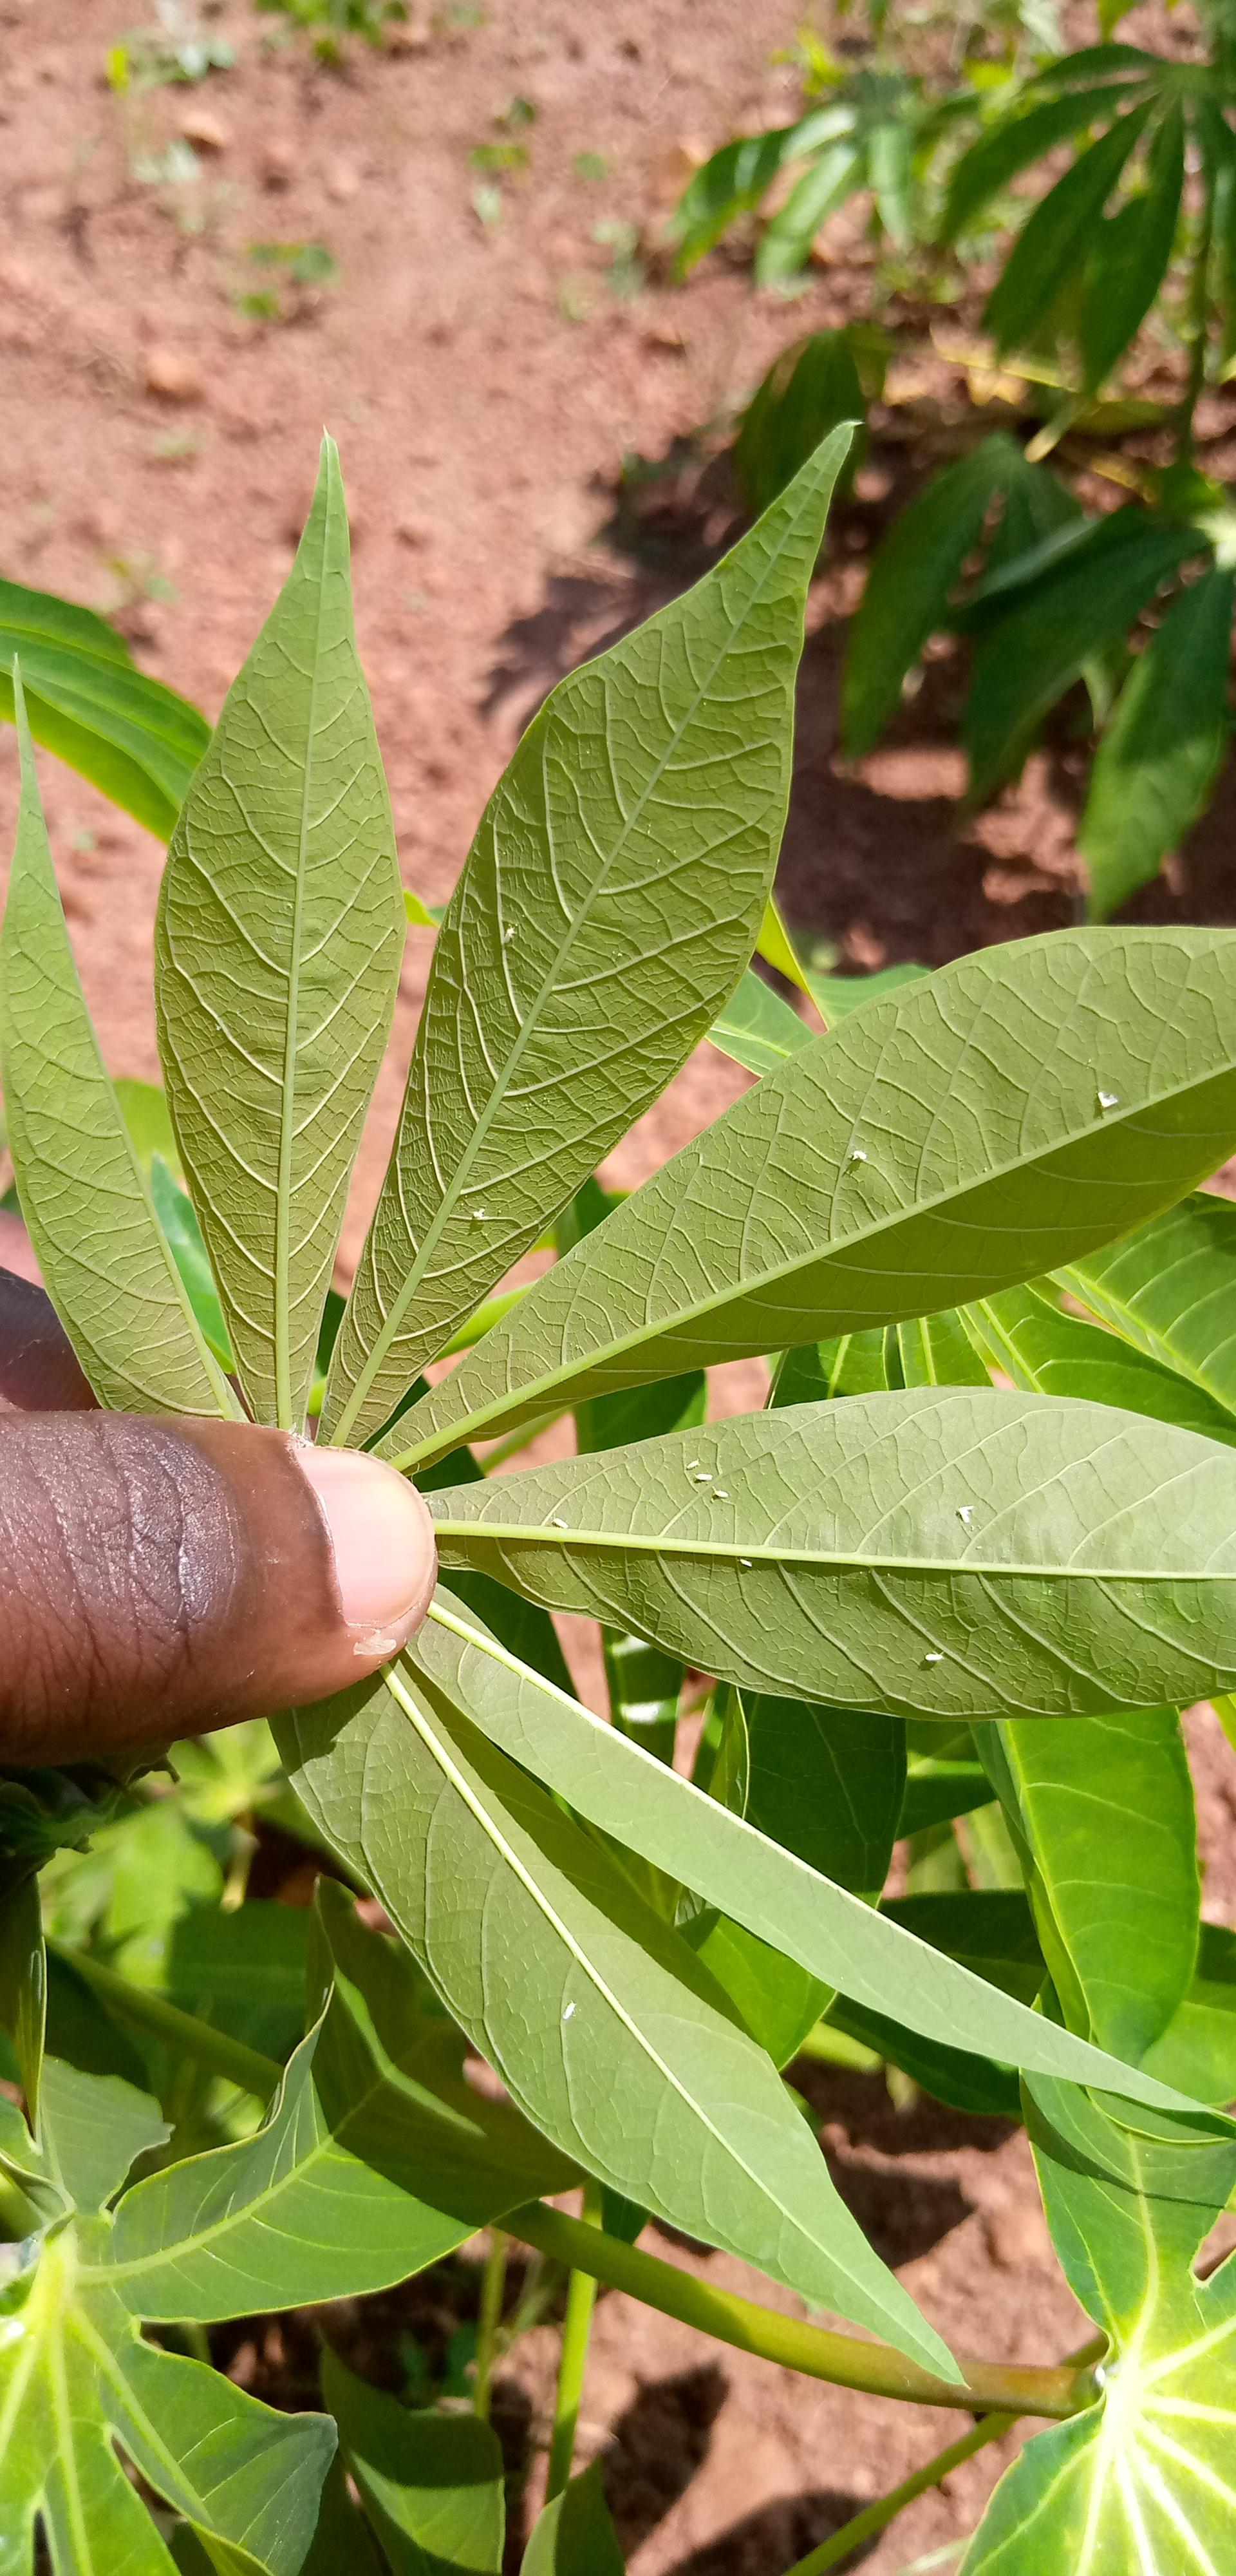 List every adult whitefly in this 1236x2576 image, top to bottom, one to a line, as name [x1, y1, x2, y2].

whitefly [501, 926, 517, 945]
whitefly [1094, 1090, 1120, 1109]
whitefly [850, 1148, 868, 1162]
whitefly [471, 1207, 489, 1222]
whitefly [685, 1457, 700, 1472]
whitefly [692, 1472, 715, 1483]
whitefly [711, 1488, 730, 1502]
whitefly [956, 1504, 977, 1525]
whitefly [551, 1515, 570, 1529]
whitefly [738, 1558, 753, 1569]
whitefly [924, 1650, 945, 1662]
whitefly [560, 2000, 579, 2022]